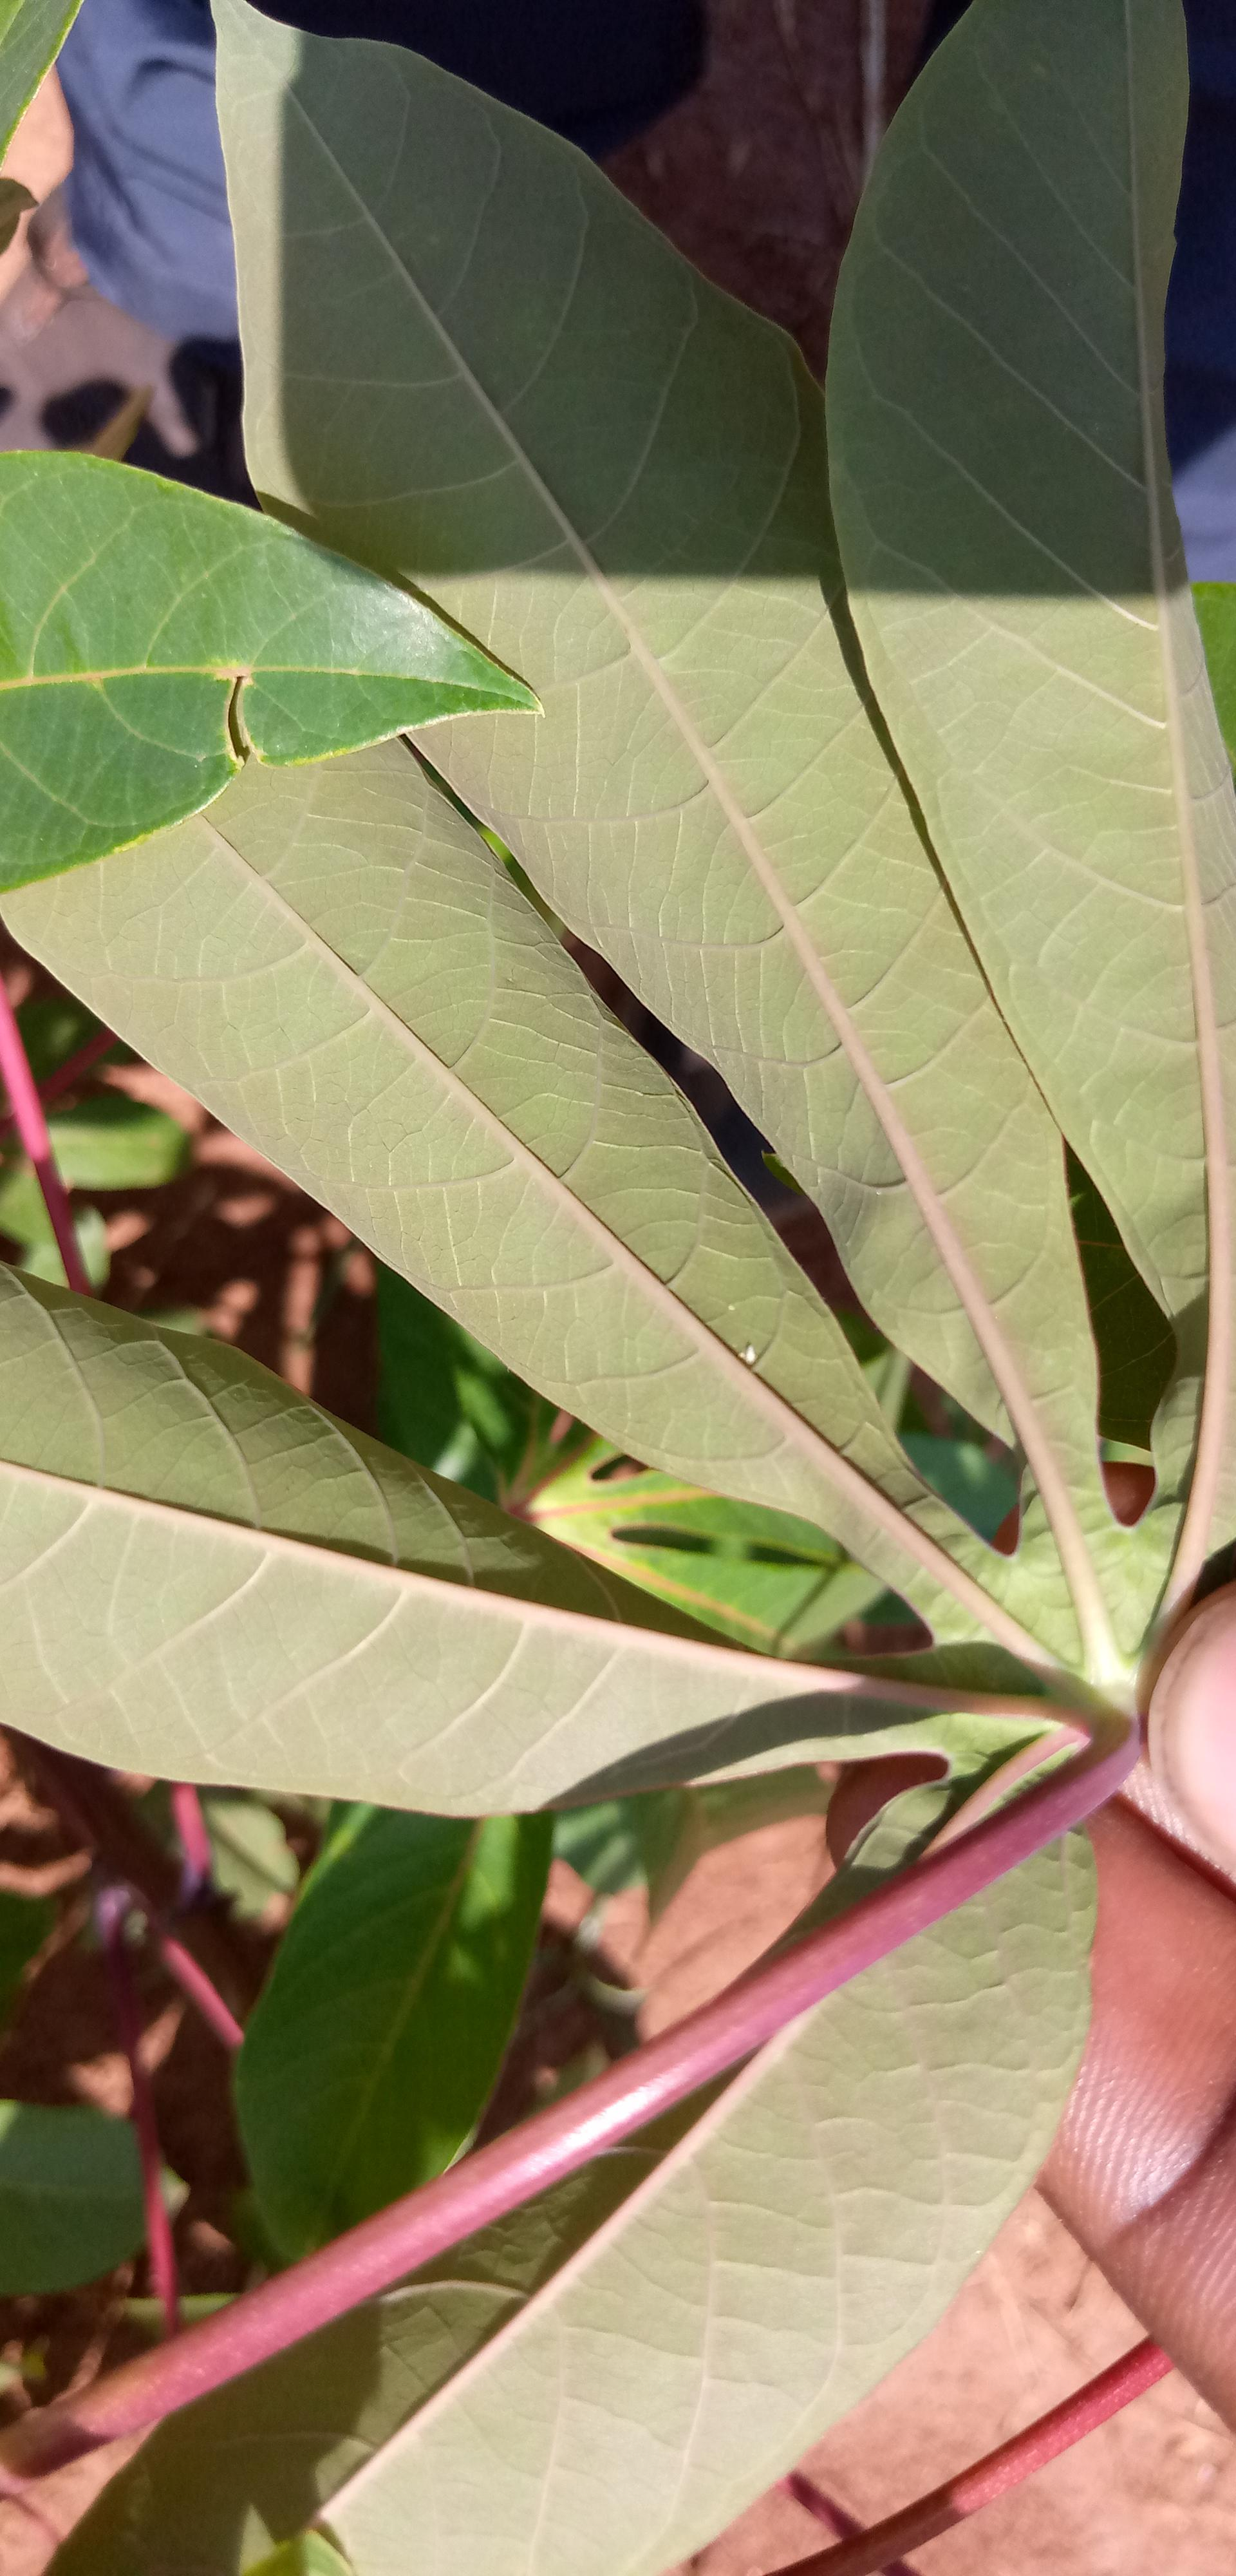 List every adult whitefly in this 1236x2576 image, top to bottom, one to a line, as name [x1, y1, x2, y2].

whitefly [729, 1320, 766, 1394]